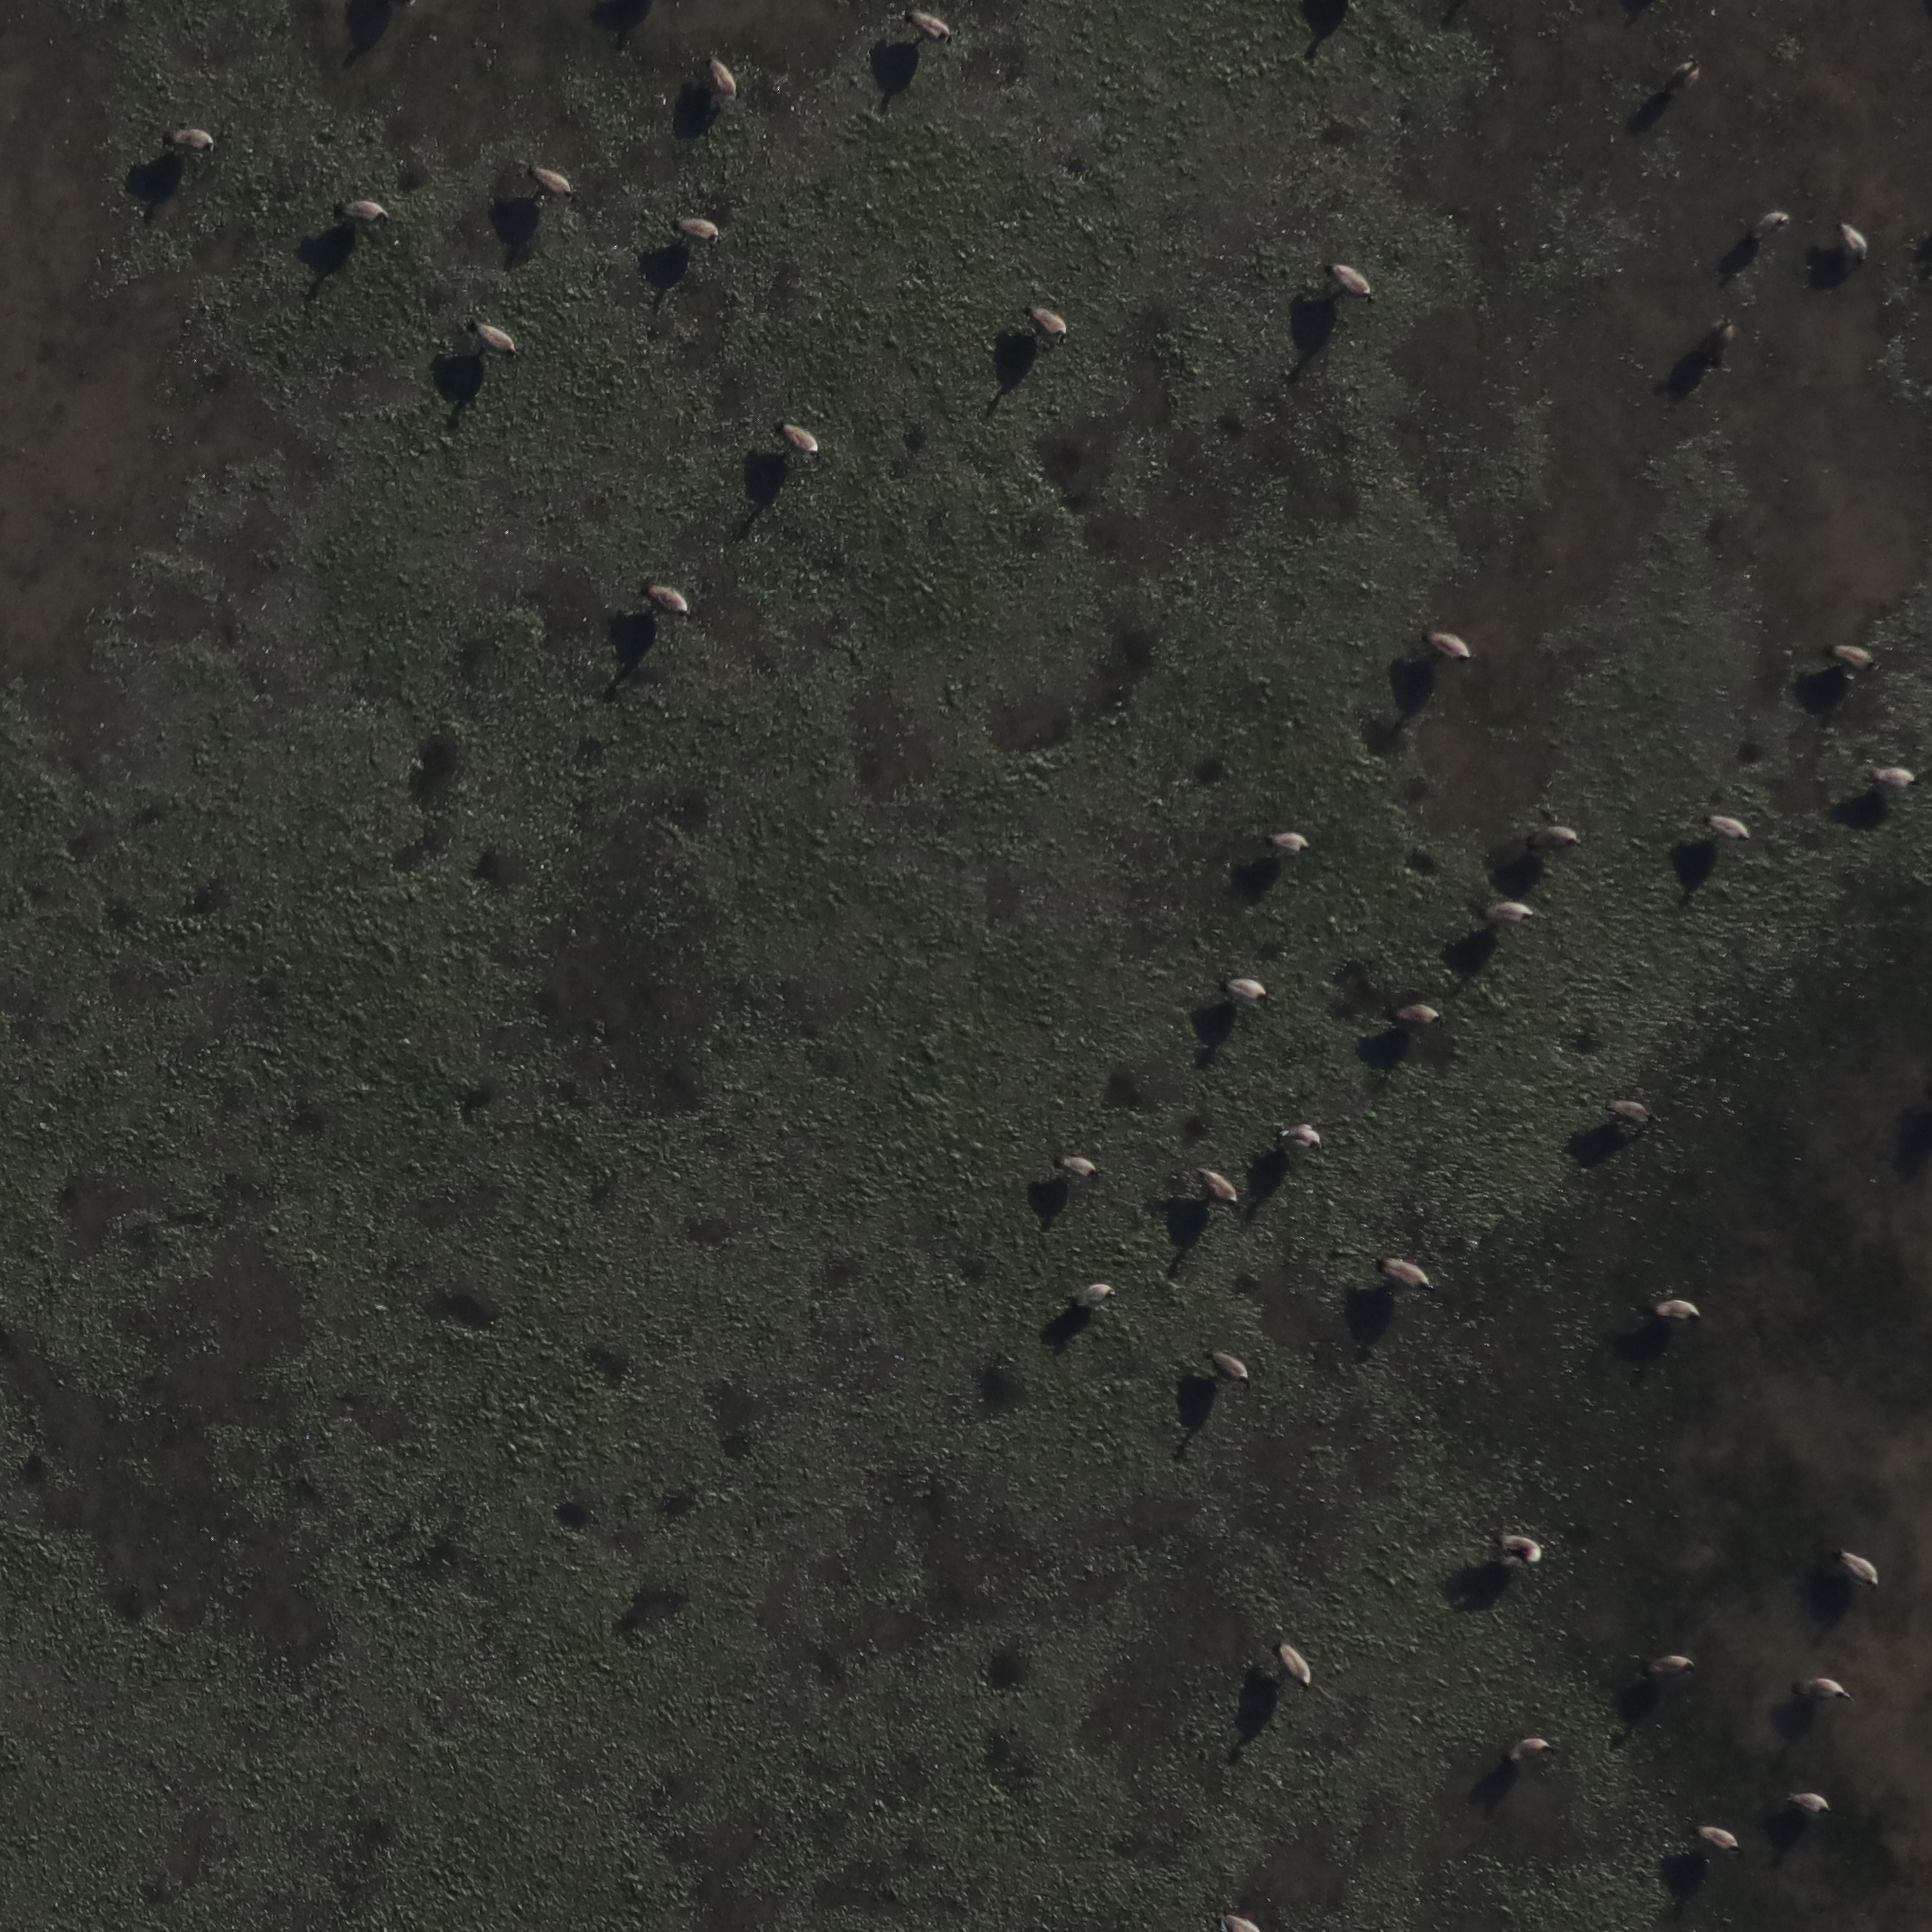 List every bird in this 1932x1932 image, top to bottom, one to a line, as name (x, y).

Canada goose (933, 30)
Canada goose (1685, 72)
Canada goose (721, 79)
Canada goose (195, 141)
Canada goose (555, 186)
Canada goose (366, 212)
Canada goose (1770, 222)
Canada goose (704, 230)
Canada goose (1851, 243)
Canada goose (1352, 281)
Canada goose (1048, 323)
Canada goose (1721, 337)
Canada goose (496, 339)
Canada goose (804, 442)
Canada goose (670, 600)
Canada goose (1453, 648)
Canada goose (1853, 659)
Canada goose (1899, 774)
Canada goose (1729, 828)
Canada goose (1553, 834)
Canada goose (1286, 842)
Canada goose (1508, 914)
Canada goose (1247, 990)
Canada goose (1419, 1014)
Canada goose (1631, 1110)
Canada goose (1304, 1135)
Canada goose (1080, 1168)
Canada goose (1218, 1185)
Canada goose (1405, 1273)
Canada goose (1097, 1295)
Canada goose (1673, 1311)
Canada goose (1228, 1367)
Canada goose (1519, 1551)
Canada goose (1856, 1568)
Canada goose (1293, 1665)
Canada goose (1670, 1666)
Canada goose (1825, 1692)
Canada goose (1529, 1748)
Canada goose (1808, 1803)
Canada goose (1717, 1840)
Canada goose (1245, 1931)